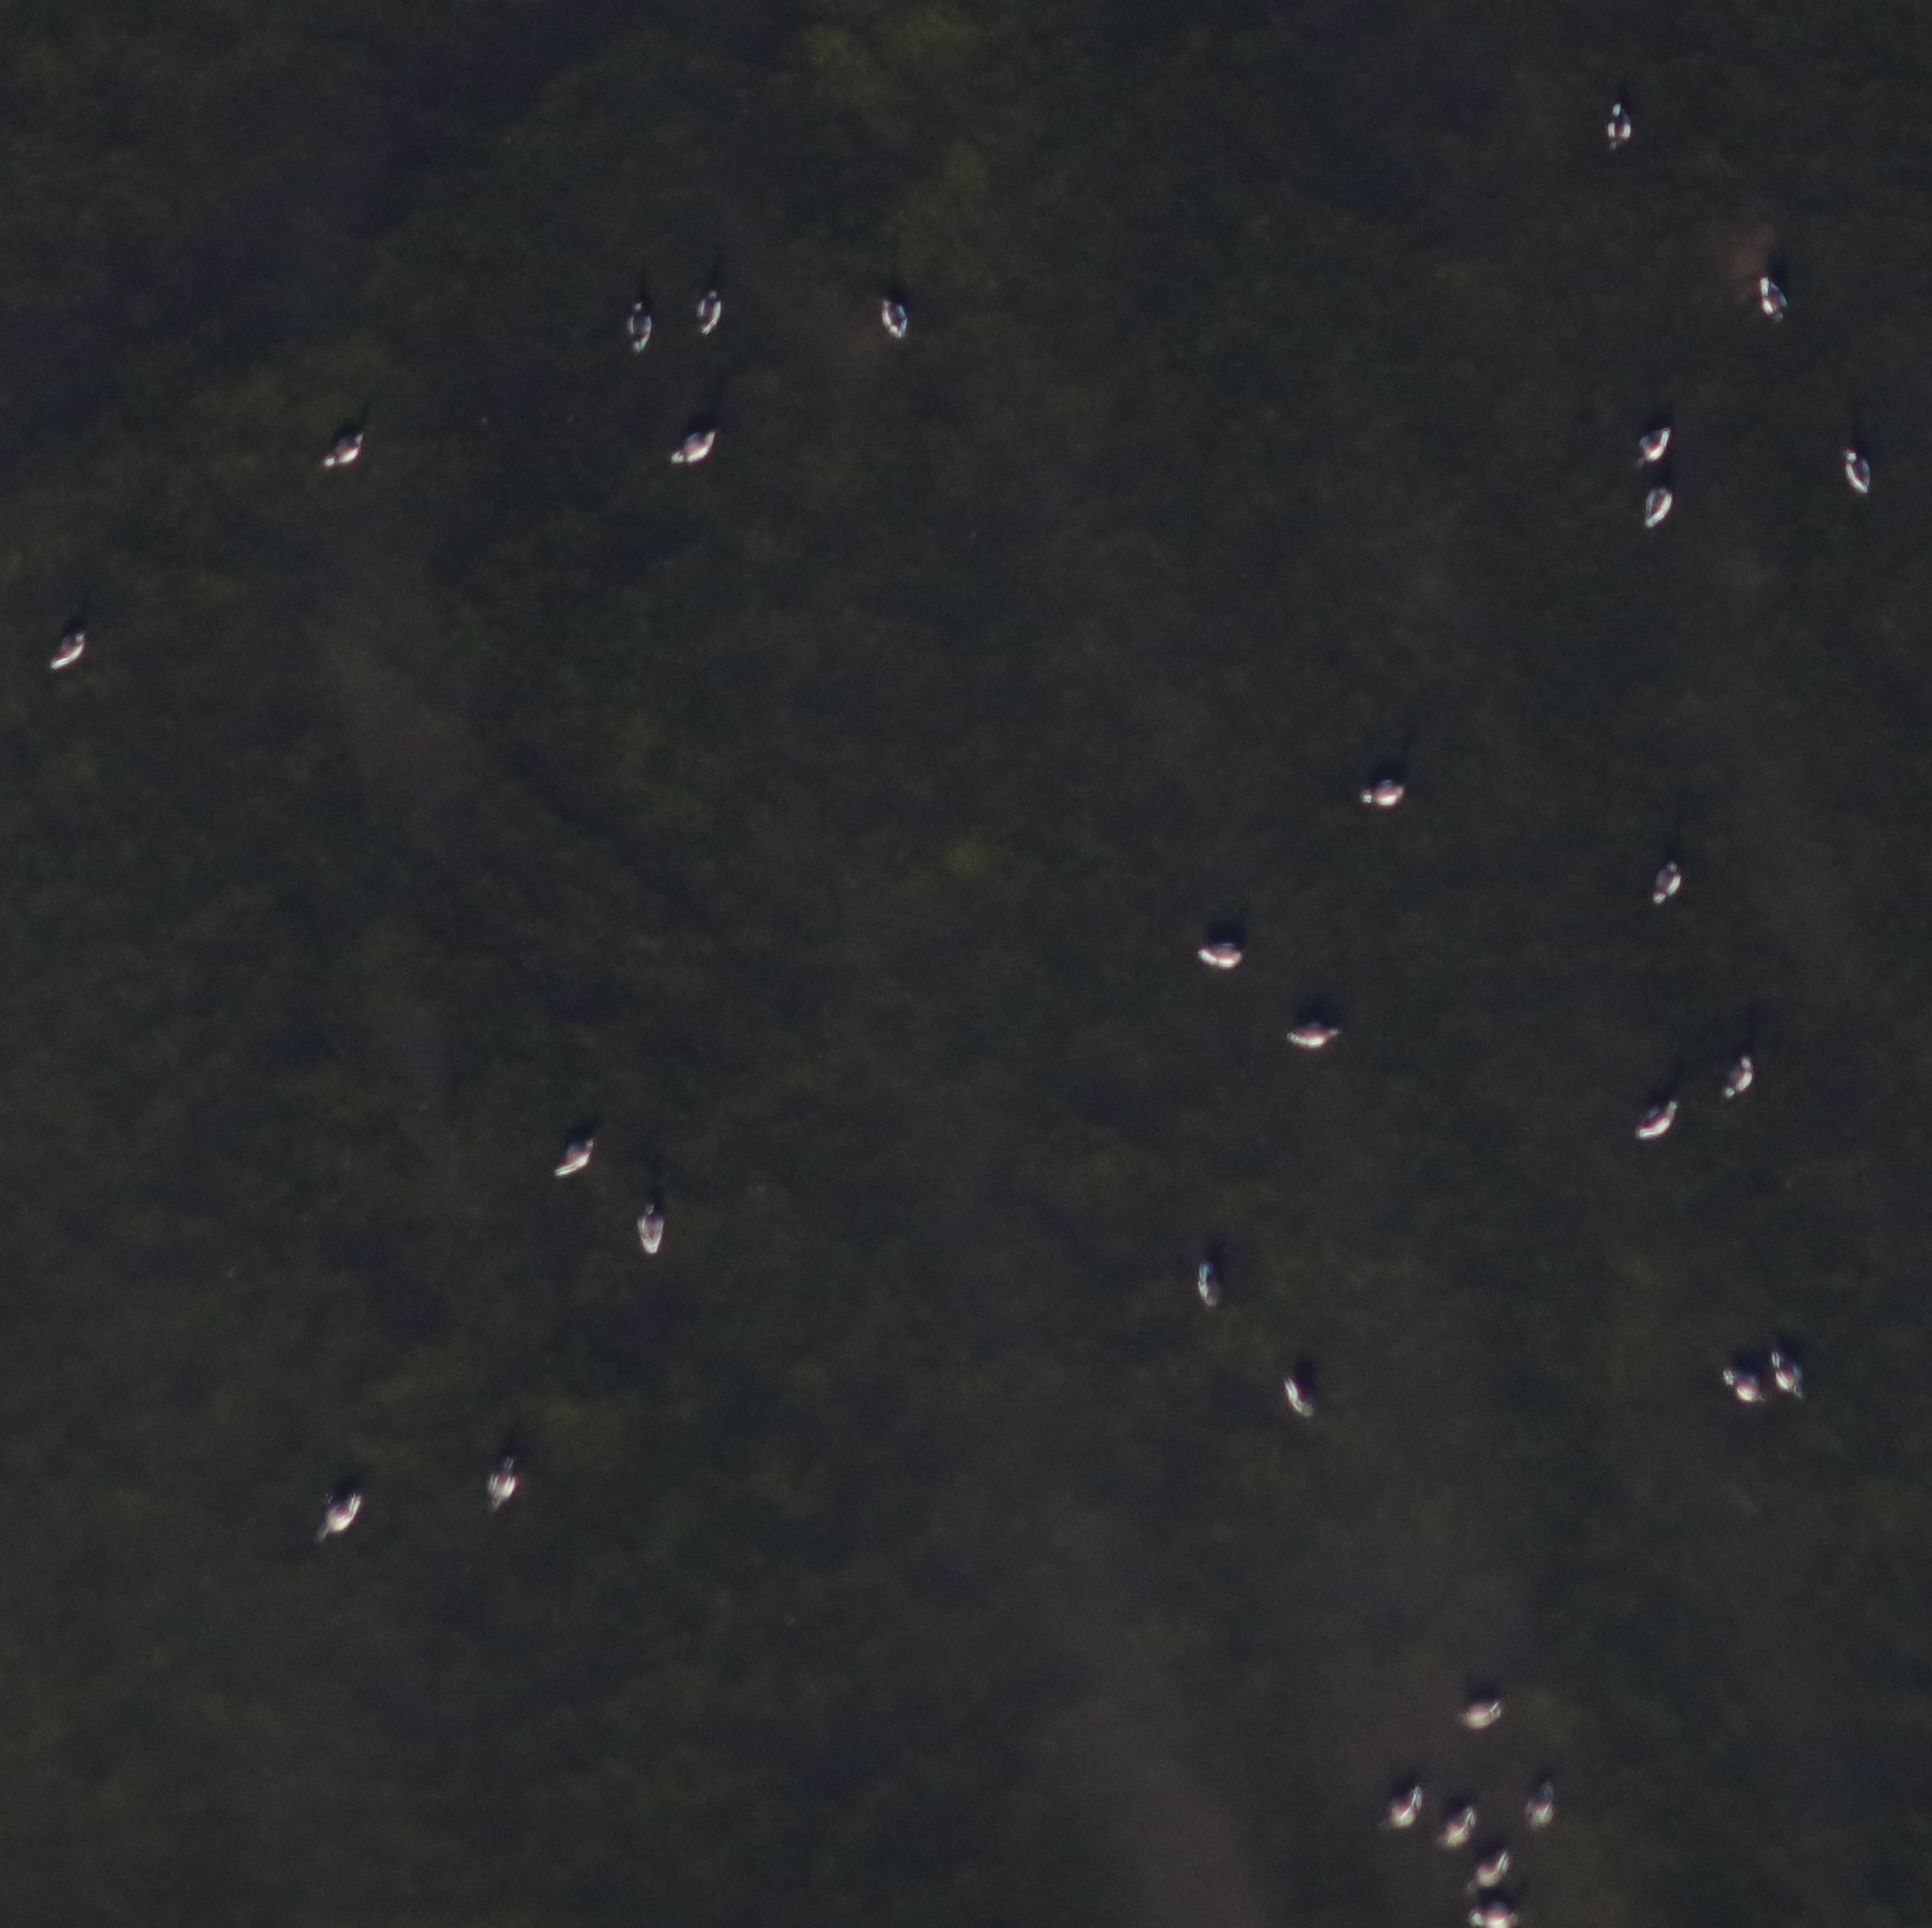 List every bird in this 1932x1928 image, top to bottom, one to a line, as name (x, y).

brant (1621, 129)
brant (1773, 297)
brant (708, 311)
brant (895, 315)
brant (638, 325)
brant (1655, 437)
brant (693, 445)
brant (343, 448)
brant (1859, 472)
brant (1658, 506)
brant (67, 649)
brant (1386, 791)
brant (1666, 882)
brant (1222, 951)
brant (1312, 1033)
brant (1740, 1078)
brant (1655, 1114)
brant (574, 1154)
brant (651, 1230)
brant (1214, 1280)
brant (1788, 1376)
brant (1747, 1382)
brant (1299, 1394)
brant (502, 1481)
brant (342, 1524)
brant (1482, 1711)
brant (1545, 1805)
brant (1403, 1811)
brant (1466, 1821)
brant (1495, 1861)
brant (1504, 1906)